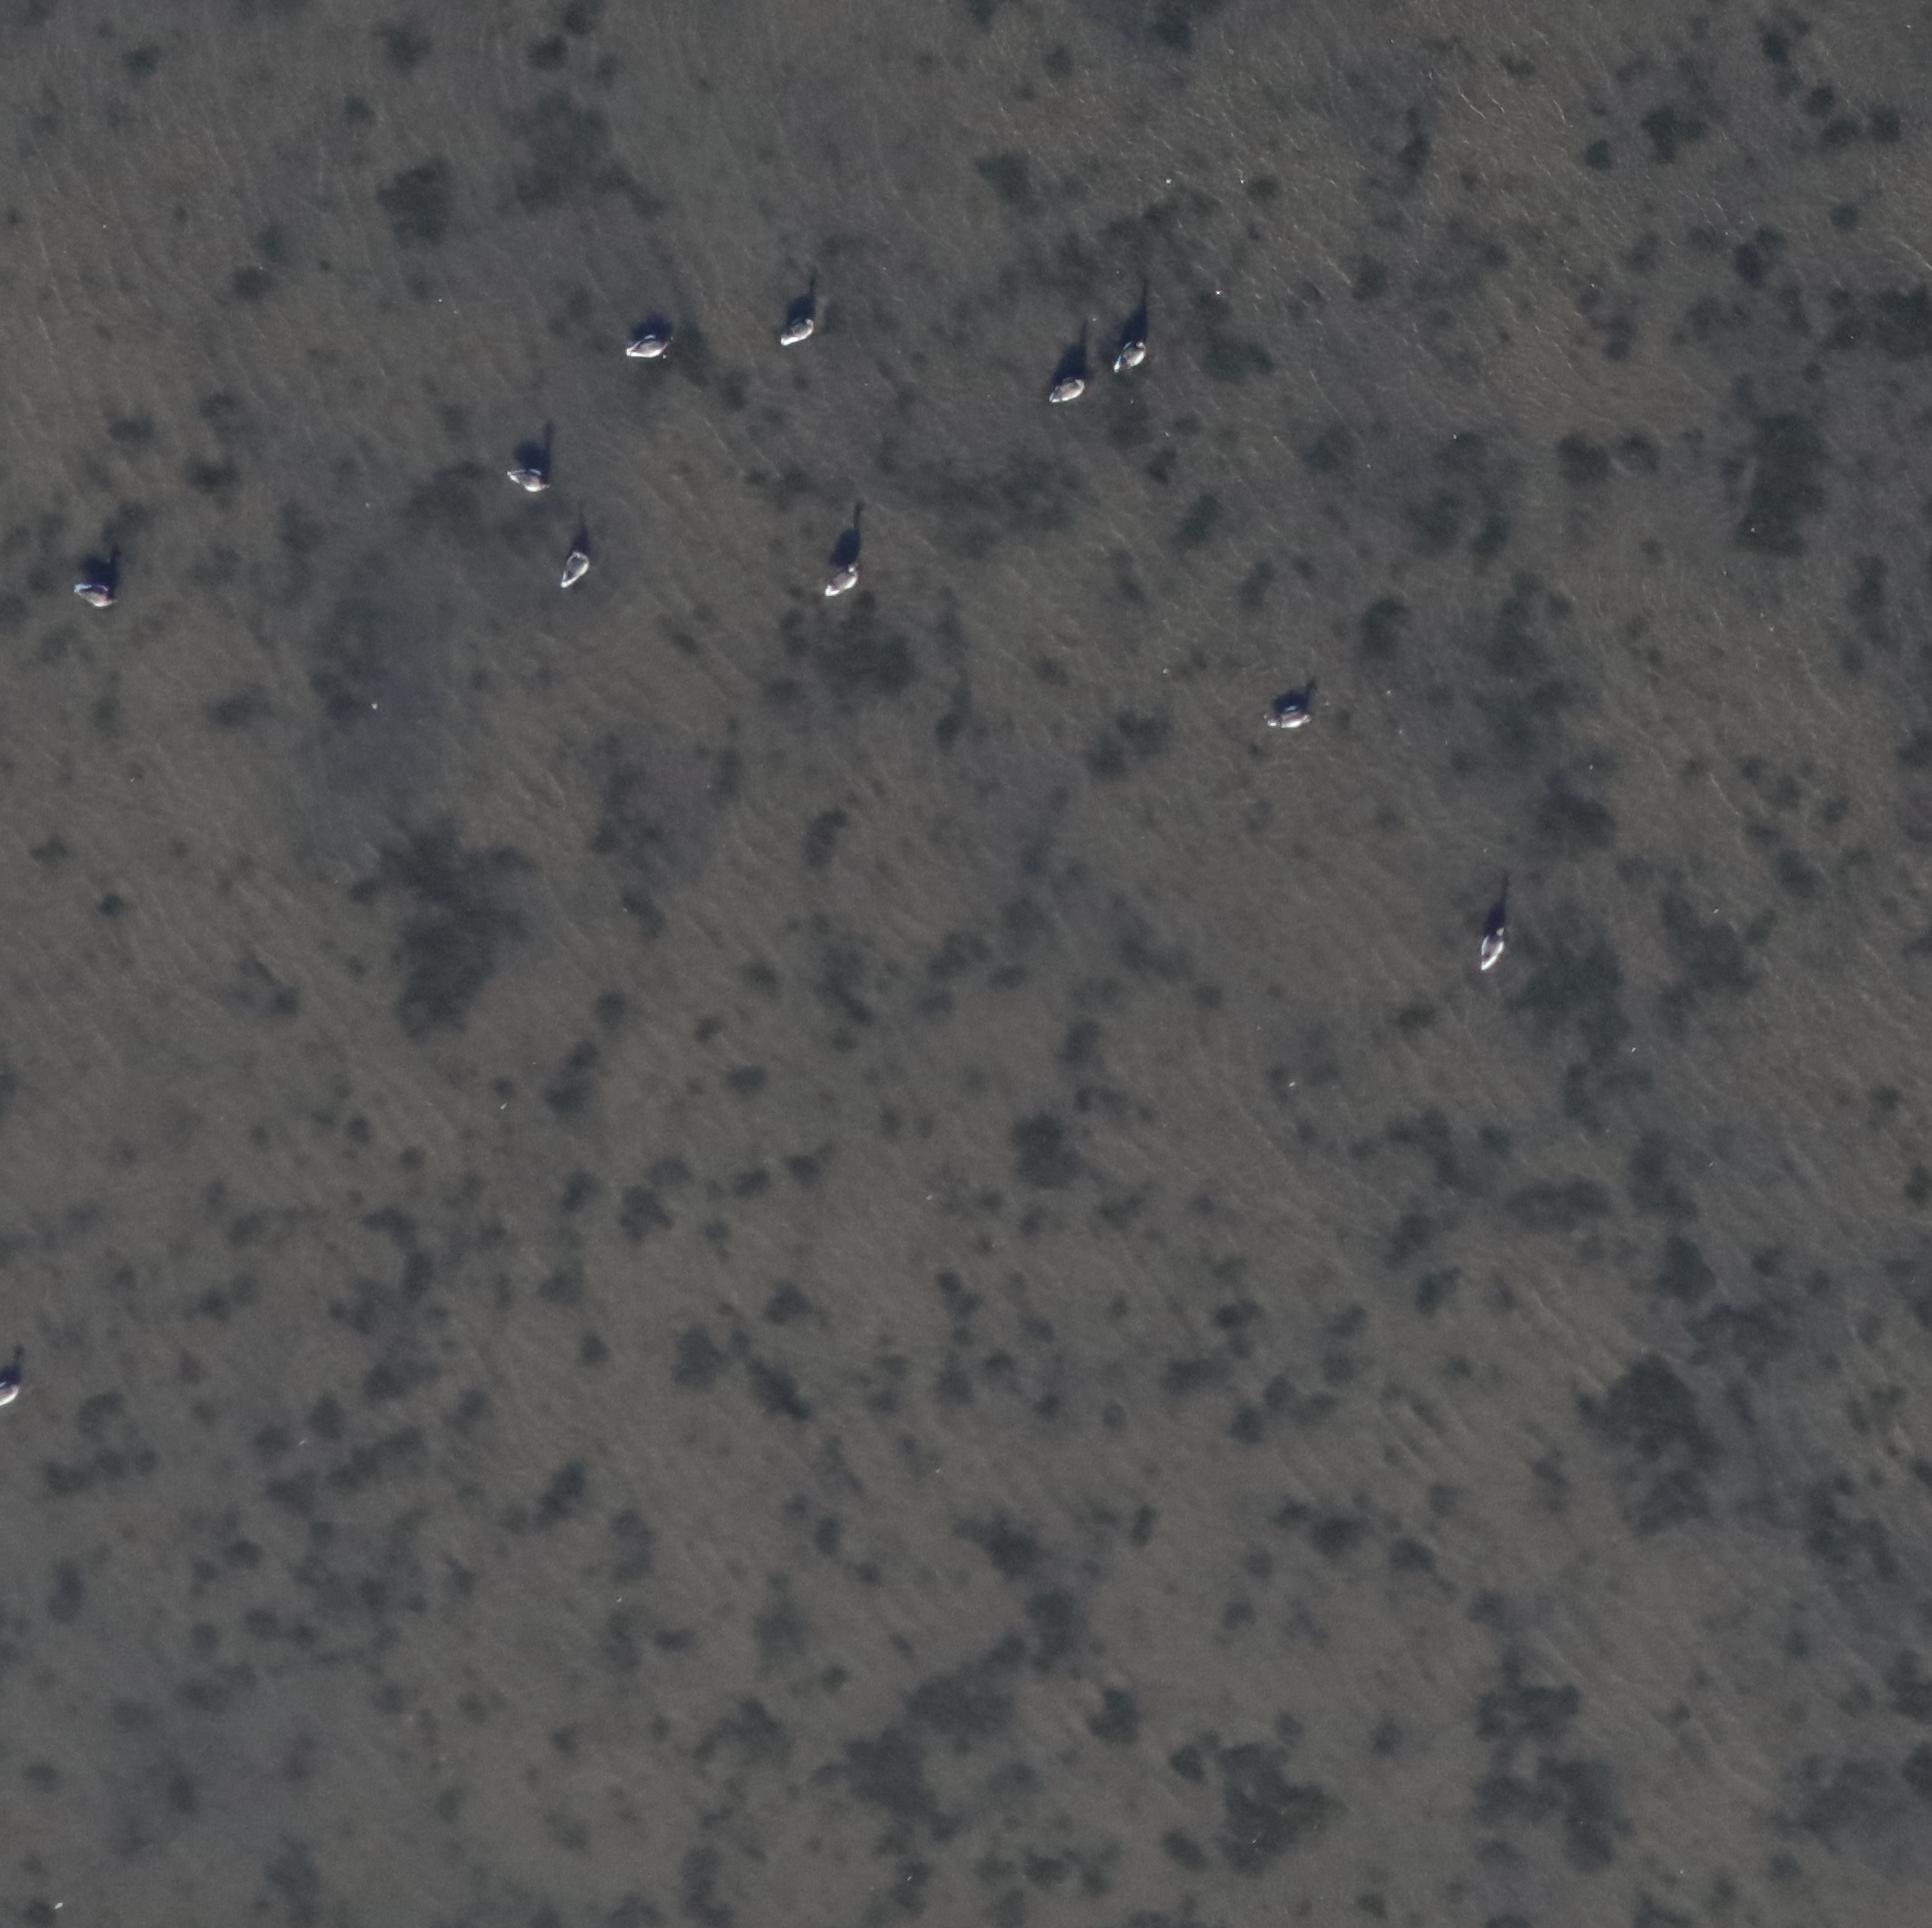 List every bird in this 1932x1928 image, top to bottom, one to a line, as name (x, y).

brant (797, 330)
brant (647, 347)
brant (1129, 355)
brant (1067, 389)
brant (528, 479)
brant (575, 567)
brant (842, 578)
brant (95, 595)
brant (1290, 717)
brant (1493, 947)
brant (3, 1394)